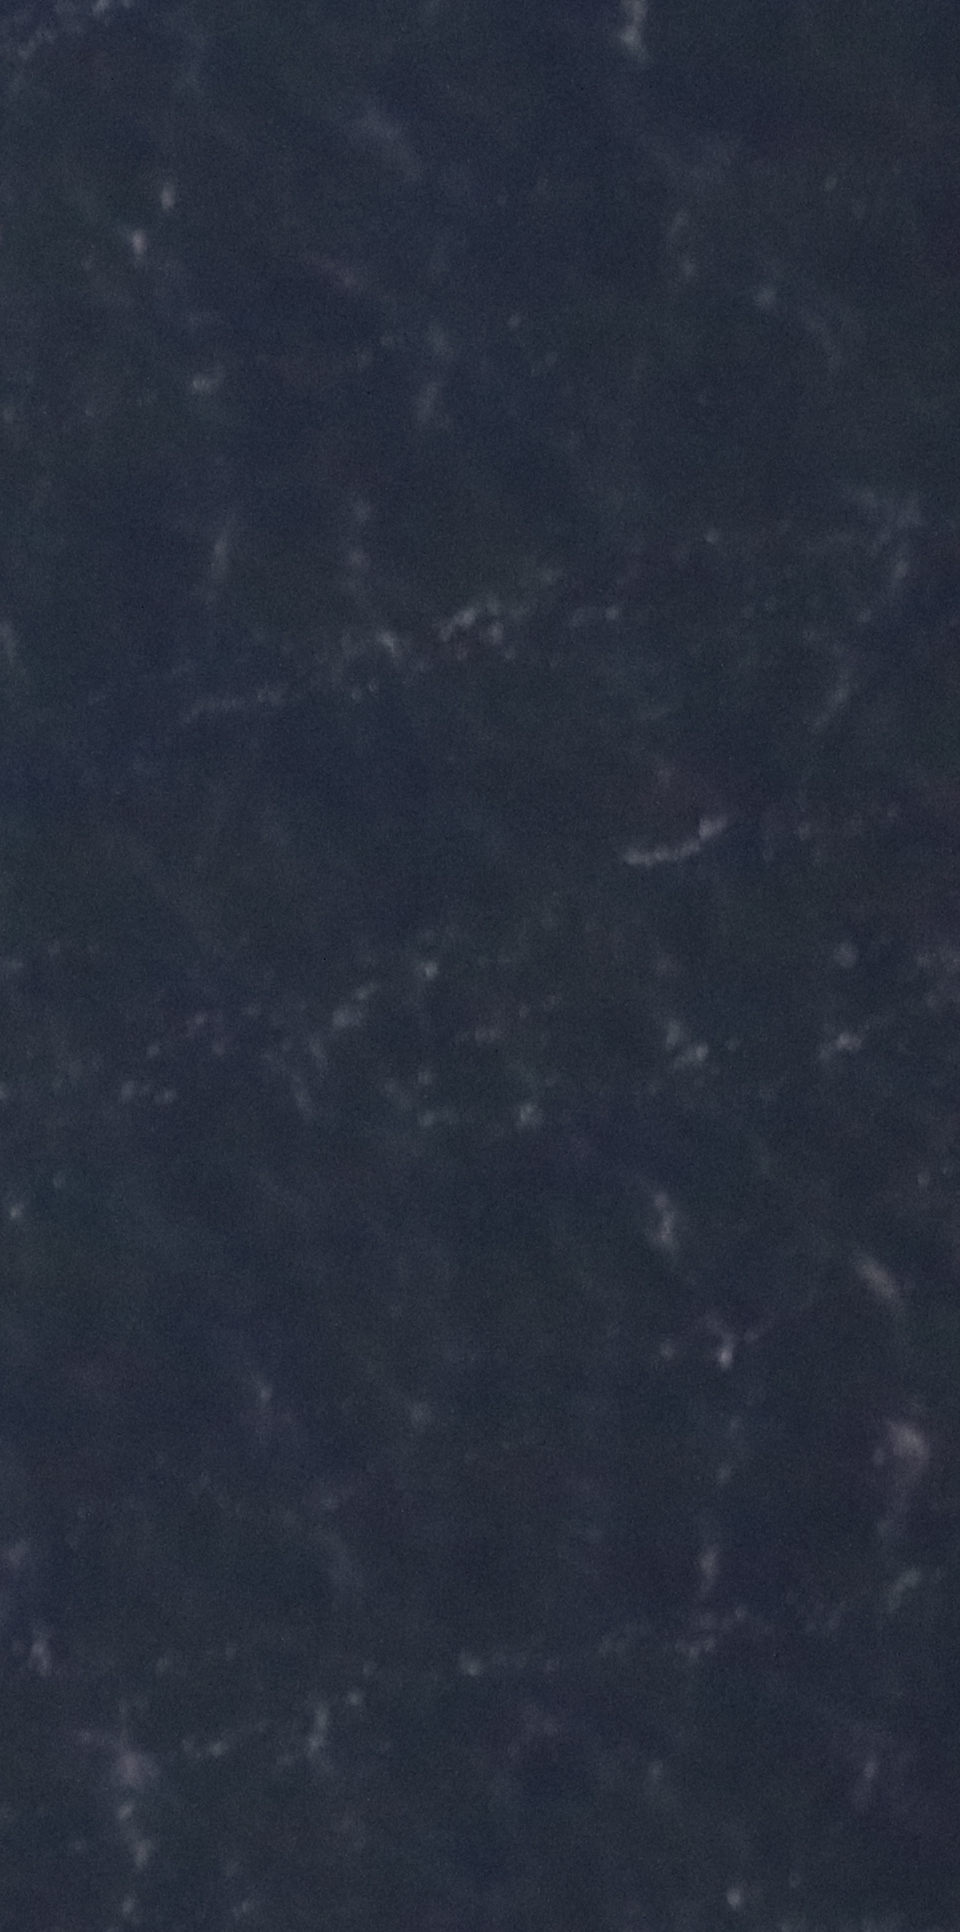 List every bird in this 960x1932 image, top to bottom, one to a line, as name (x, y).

None